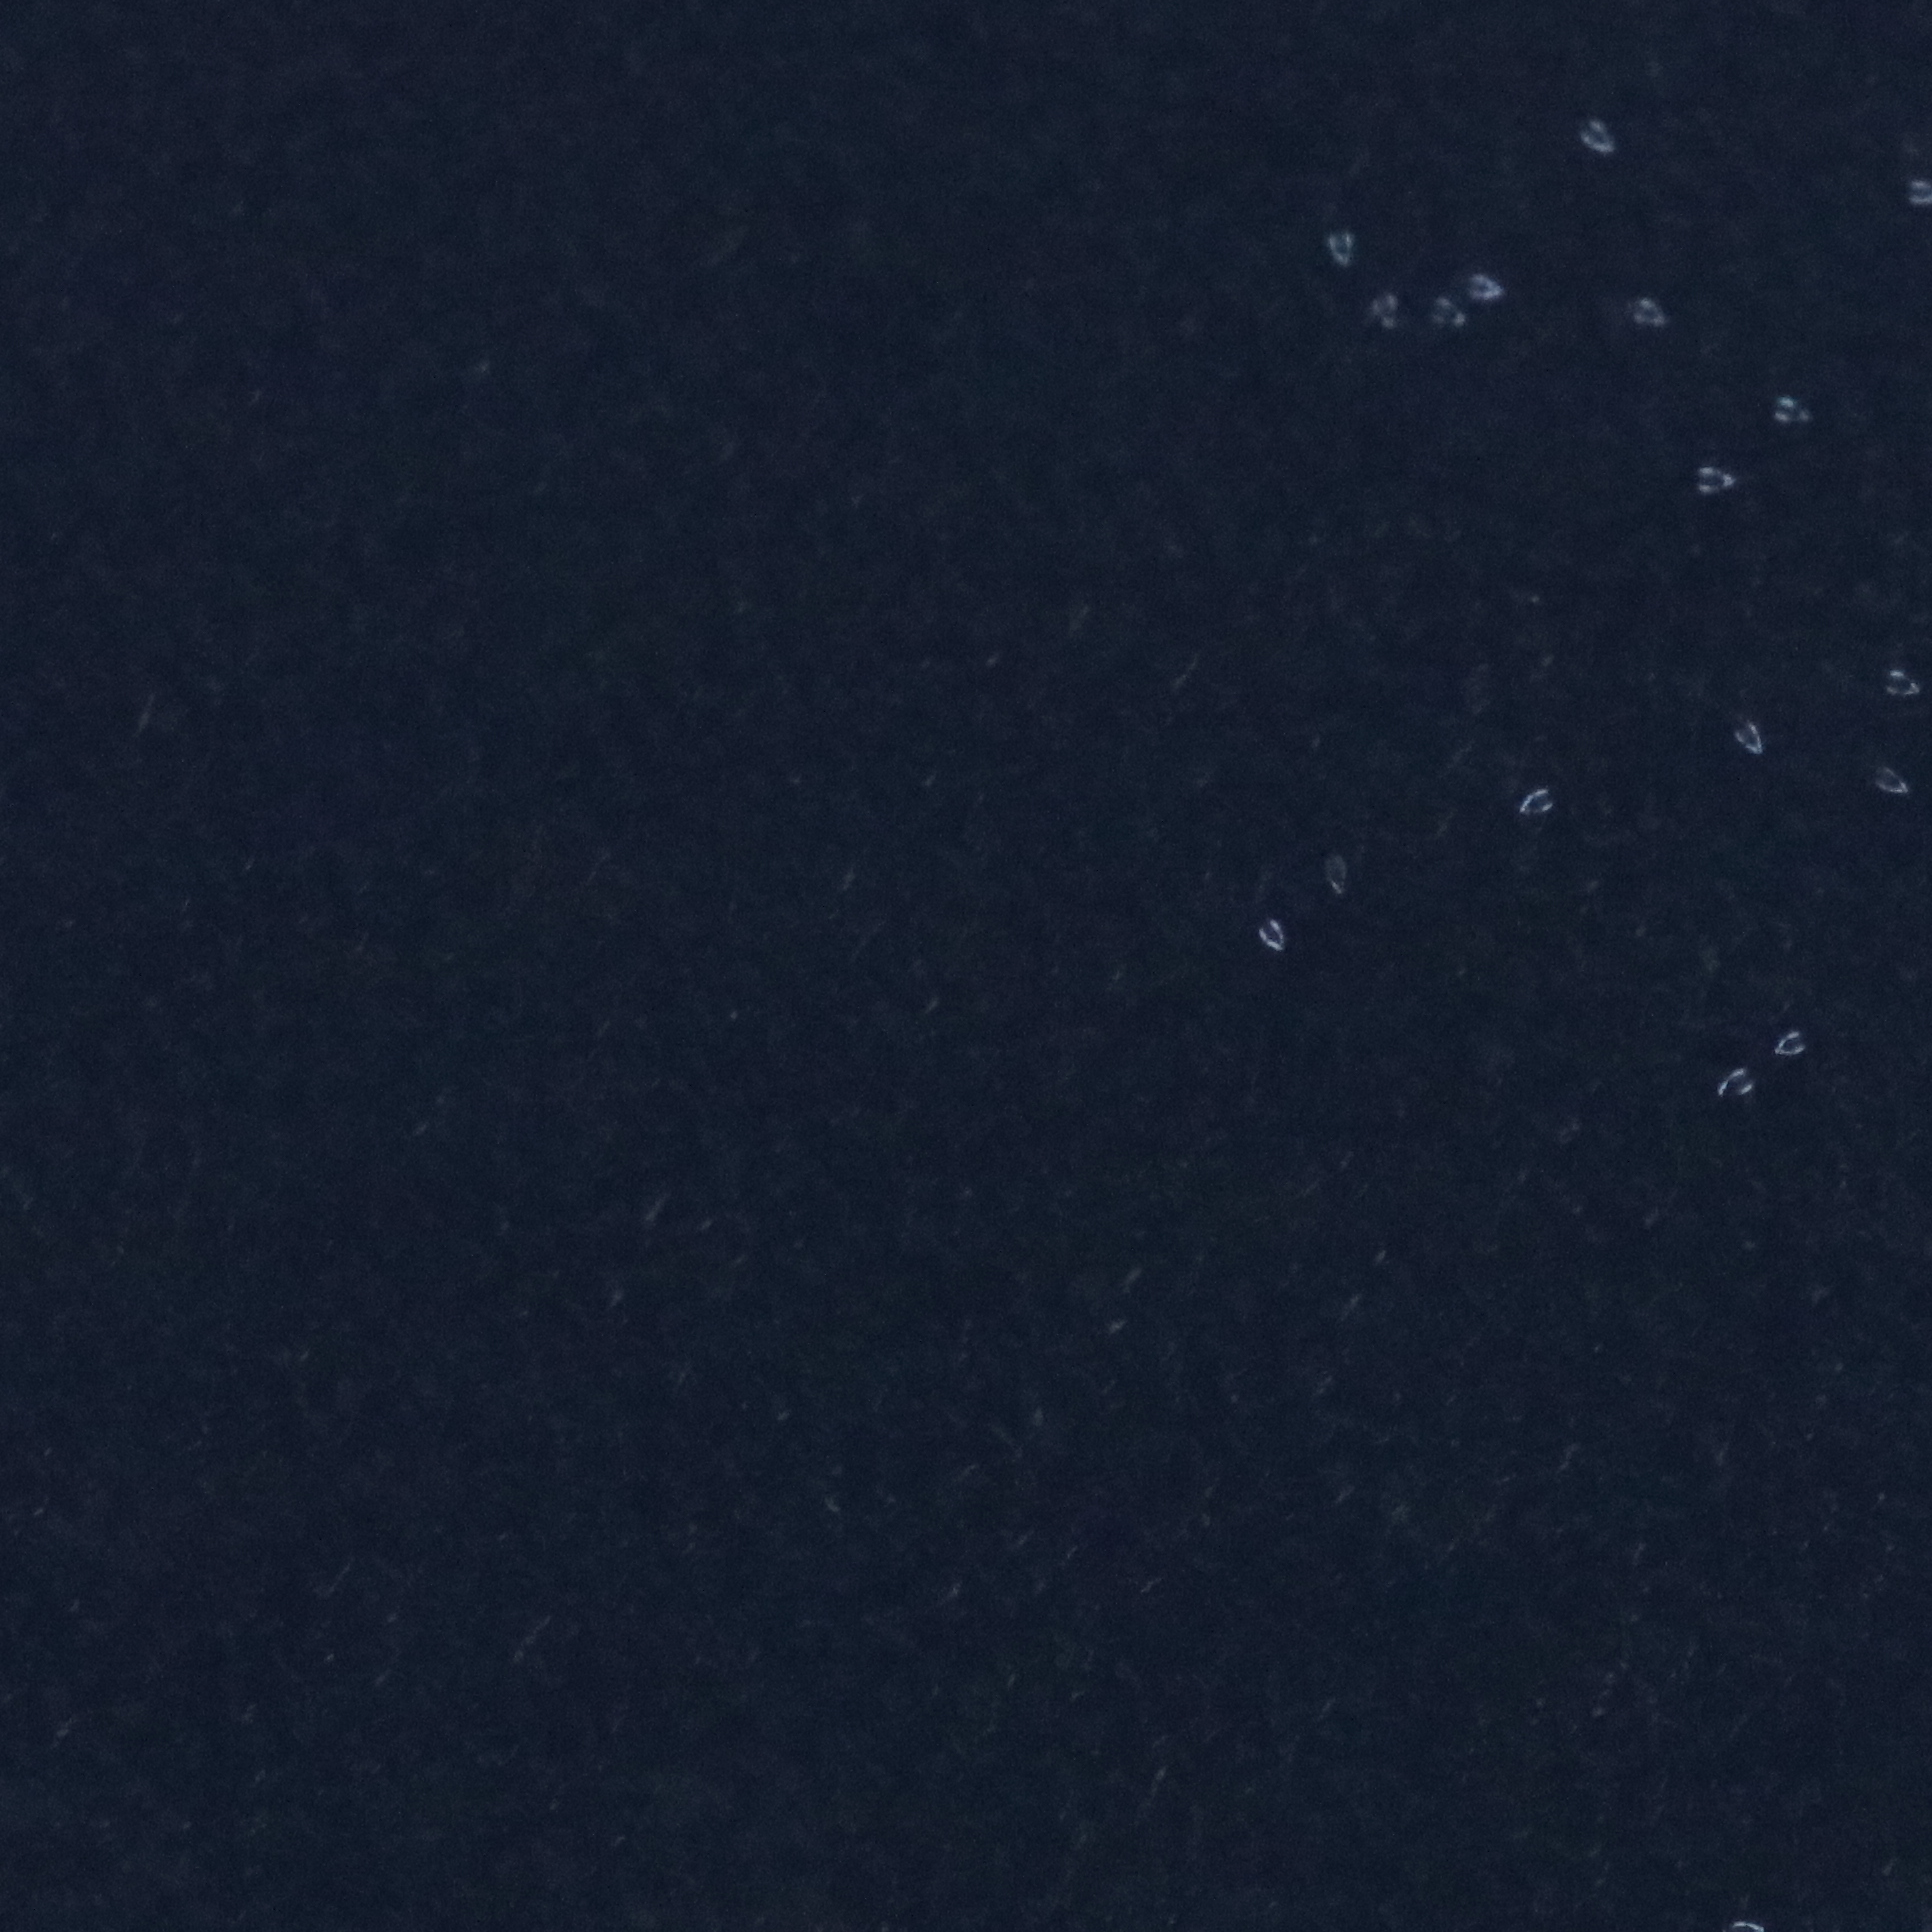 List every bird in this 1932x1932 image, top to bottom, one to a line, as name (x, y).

brant (1596, 134)
brant (1920, 192)
brant (1341, 245)
brant (1480, 287)
brant (1386, 308)
brant (1445, 311)
brant (1649, 314)
brant (1791, 410)
brant (1711, 480)
brant (1897, 683)
brant (1747, 734)
brant (1890, 781)
brant (1538, 801)
brant (1338, 873)
brant (1270, 931)
brant (1791, 1043)
brant (1738, 1082)